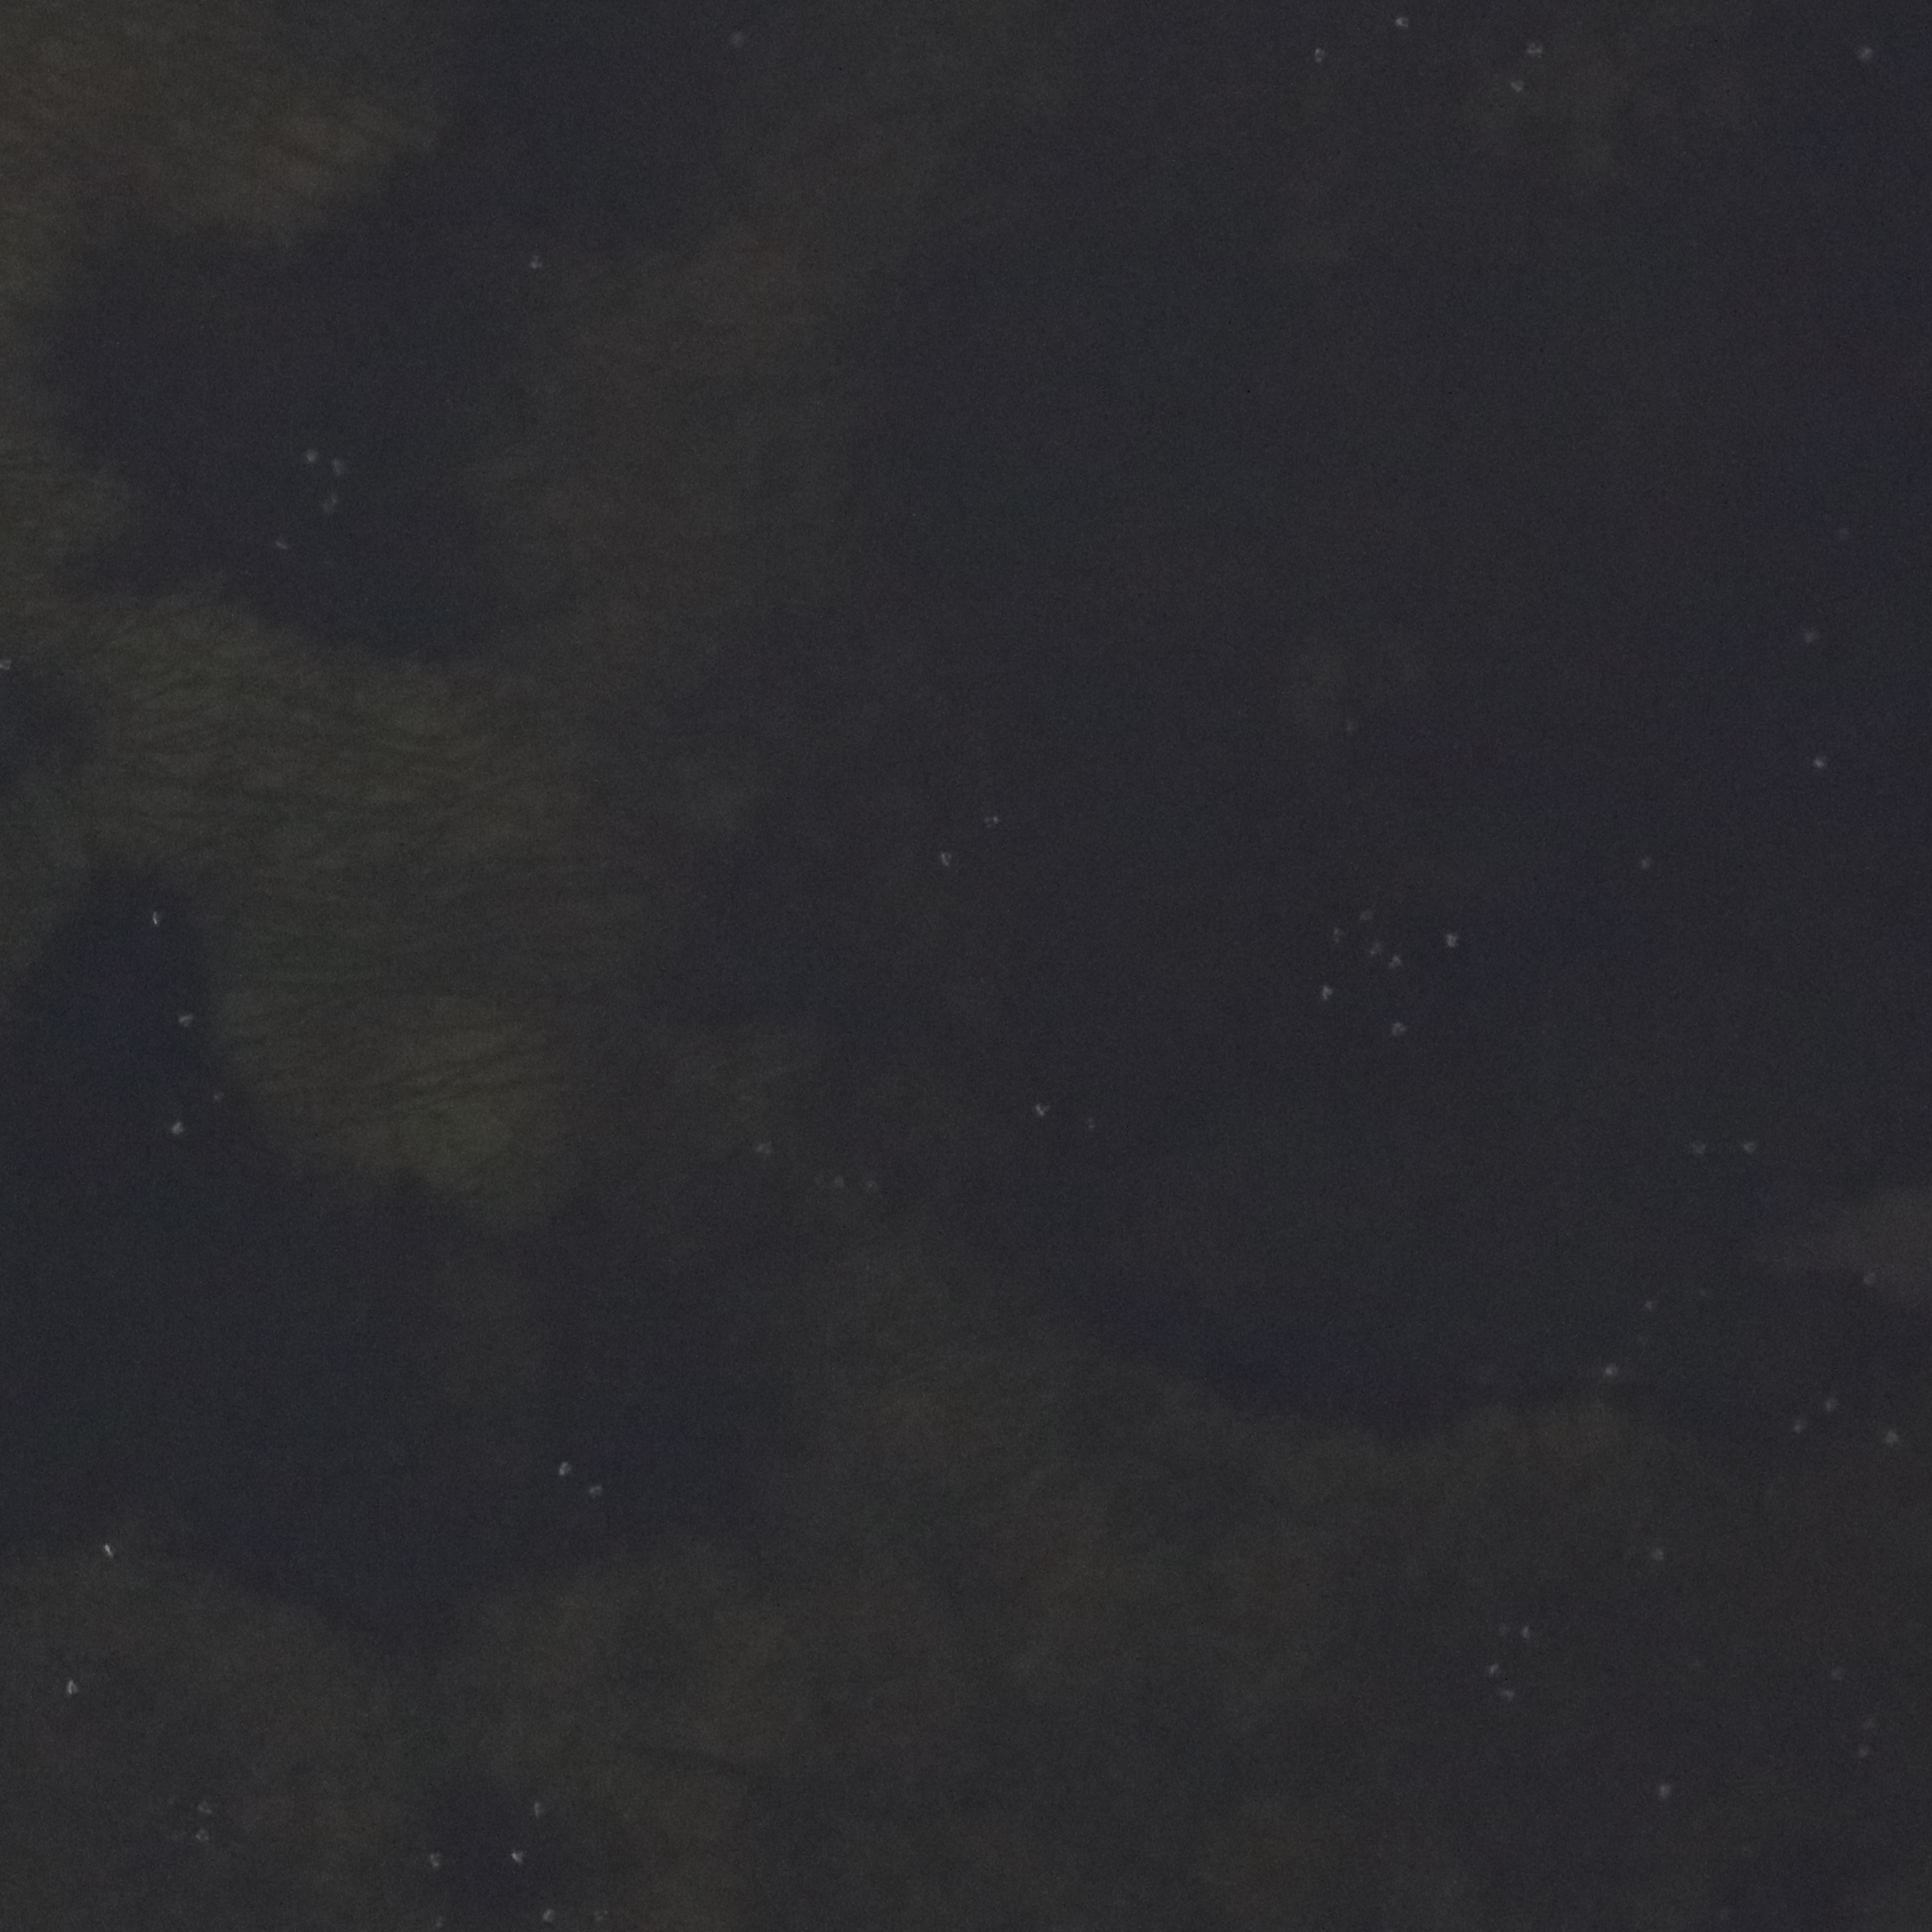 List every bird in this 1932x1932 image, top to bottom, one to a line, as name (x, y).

brant (1406, 23)
brant (745, 31)
brant (1328, 48)
brant (1875, 53)
brant (1542, 59)
brant (1513, 97)
brant (535, 262)
brant (313, 463)
brant (342, 467)
brant (325, 520)
brant (1847, 527)
brant (277, 537)
brant (1809, 632)
brant (3, 658)
brant (1349, 719)
brant (1823, 759)
brant (993, 821)
brant (944, 853)
brant (1640, 854)
brant (1361, 916)
brant (161, 926)
brant (1339, 934)
brant (1449, 934)
brant (1371, 954)
brant (1394, 973)
brant (1331, 996)
brant (190, 1022)
brant (1400, 1030)
brant (219, 1100)
brant (1041, 1112)
brant (1093, 1127)
brant (185, 1129)
brant (1701, 1144)
brant (768, 1149)
brant (1750, 1156)
brant (840, 1180)
brant (811, 1186)
brant (875, 1191)
brant (1874, 1283)
brant (1705, 1296)
brant (1661, 1306)
brant (1618, 1364)
brant (1837, 1402)
brant (1799, 1424)
brant (1881, 1434)
brant (568, 1467)
brant (593, 1488)
brant (105, 1555)
brant (1667, 1562)
brant (1510, 1627)
brant (1540, 1631)
brant (1502, 1669)
brant (1842, 1671)
brant (68, 1686)
brant (1515, 1697)
brant (1878, 1721)
brant (1859, 1753)
brant (1667, 1786)
brant (208, 1805)
brant (536, 1811)
brant (203, 1842)
brant (433, 1863)
brant (519, 1863)
brant (605, 1921)
brant (450, 1922)
brant (542, 1923)
brant (1388, 1929)